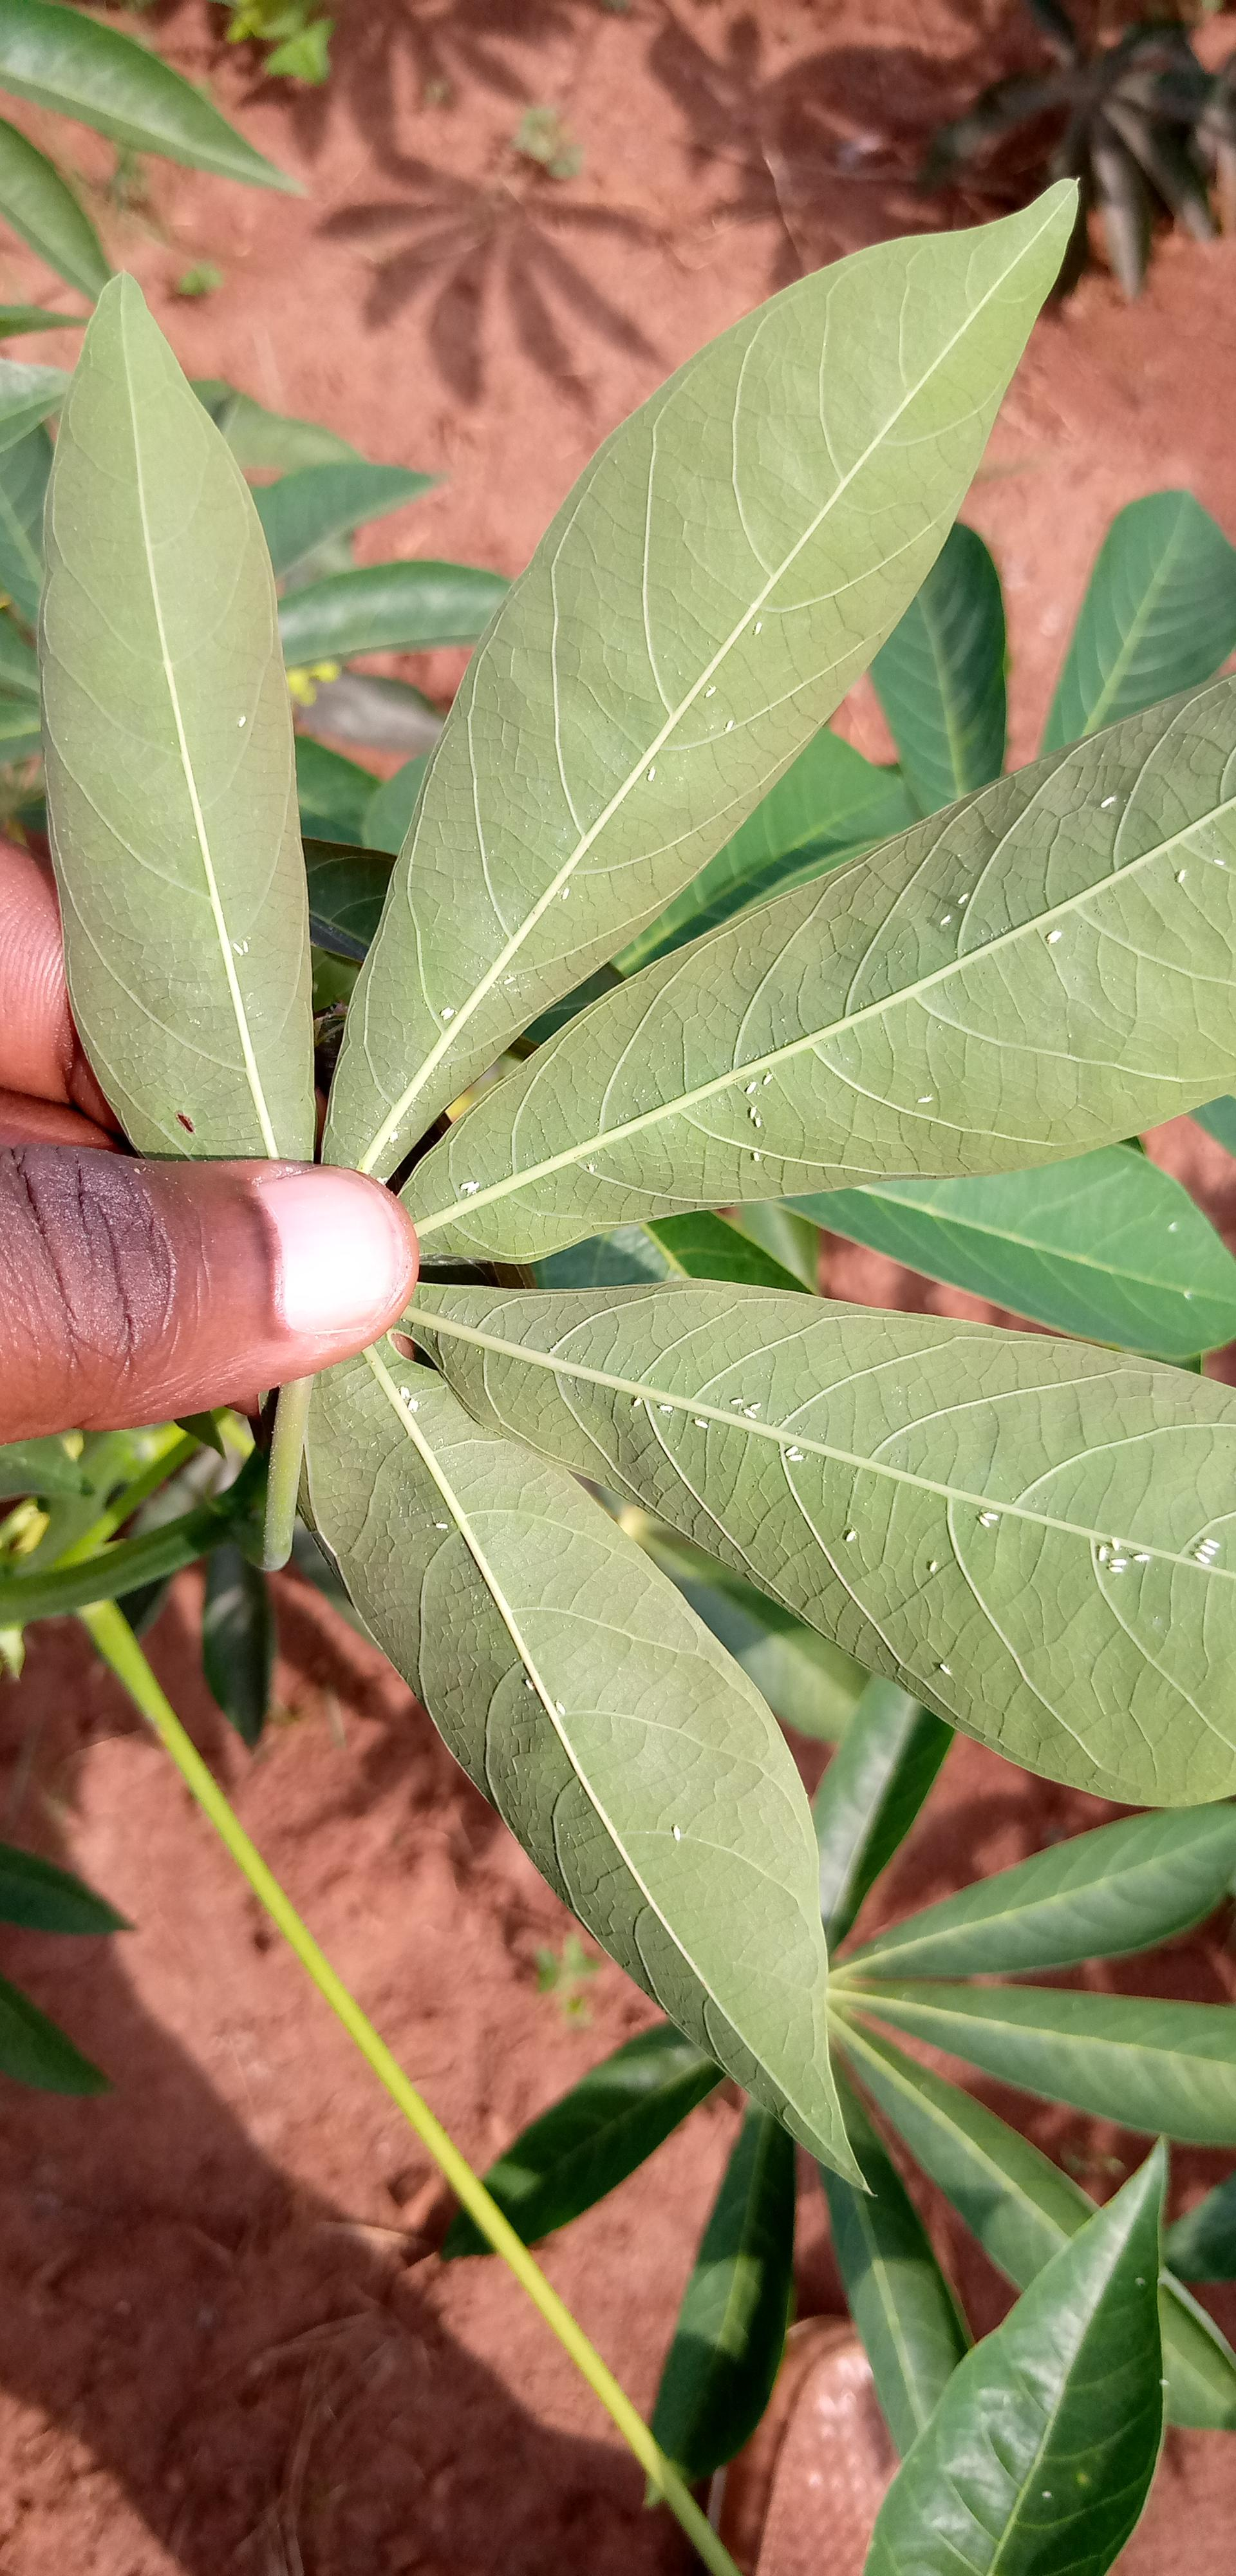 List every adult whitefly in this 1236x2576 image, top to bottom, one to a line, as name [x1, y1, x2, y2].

whitefly [754, 620, 763, 637]
whitefly [703, 684, 718, 700]
whitefly [236, 714, 251, 729]
whitefly [722, 717, 735, 733]
whitefly [644, 764, 659, 783]
whitefly [1098, 795, 1117, 811]
whitefly [1212, 857, 1226, 867]
whitefly [1175, 868, 1187, 885]
whitefly [560, 886, 571, 902]
whitefly [956, 891, 969, 906]
whitefly [938, 914, 952, 927]
whitefly [1047, 929, 1059, 941]
whitefly [1048, 931, 1062, 946]
whitefly [242, 938, 250, 954]
whitefly [231, 941, 244, 958]
whitefly [503, 975, 518, 988]
whitefly [440, 1007, 451, 1018]
whitefly [442, 1008, 455, 1022]
whitefly [761, 1071, 774, 1086]
whitefly [744, 1080, 758, 1097]
whitefly [914, 1093, 935, 1105]
whitefly [748, 1105, 758, 1121]
whitefly [753, 1116, 764, 1130]
whitefly [388, 1130, 395, 1143]
whitefly [751, 1150, 762, 1164]
whitefly [586, 1160, 596, 1175]
whitefly [375, 1175, 390, 1186]
whitefly [459, 1180, 475, 1190]
whitefly [467, 1181, 481, 1195]
whitefly [399, 1383, 405, 1401]
whitefly [404, 1386, 412, 1399]
whitefly [632, 1396, 644, 1408]
whitefly [729, 1396, 745, 1405]
whitefly [407, 1397, 416, 1412]
whitefly [413, 1399, 420, 1414]
whitefly [748, 1400, 763, 1412]
whitefly [657, 1403, 675, 1413]
whitefly [742, 1408, 758, 1420]
whitefly [691, 1417, 711, 1431]
whitefly [785, 1444, 799, 1458]
whitefly [788, 1453, 805, 1462]
whitefly [981, 1511, 1000, 1521]
whitefly [978, 1513, 991, 1529]
whitefly [431, 1520, 452, 1533]
whitefly [844, 1528, 859, 1544]
whitefly [1111, 1536, 1122, 1553]
whitefly [1202, 1536, 1222, 1549]
whitefly [1197, 1543, 1217, 1556]
whitefly [1098, 1544, 1108, 1563]
whitefly [1192, 1551, 1211, 1565]
whitefly [1132, 1551, 1152, 1563]
whitefly [1109, 1557, 1128, 1566]
whitefly [928, 1558, 938, 1574]
whitefly [1109, 1566, 1124, 1573]
whitefly [939, 1662, 953, 1676]
whitefly [524, 1678, 537, 1692]
whitefly [554, 1698, 567, 1716]
whitefly [671, 1823, 684, 1843]